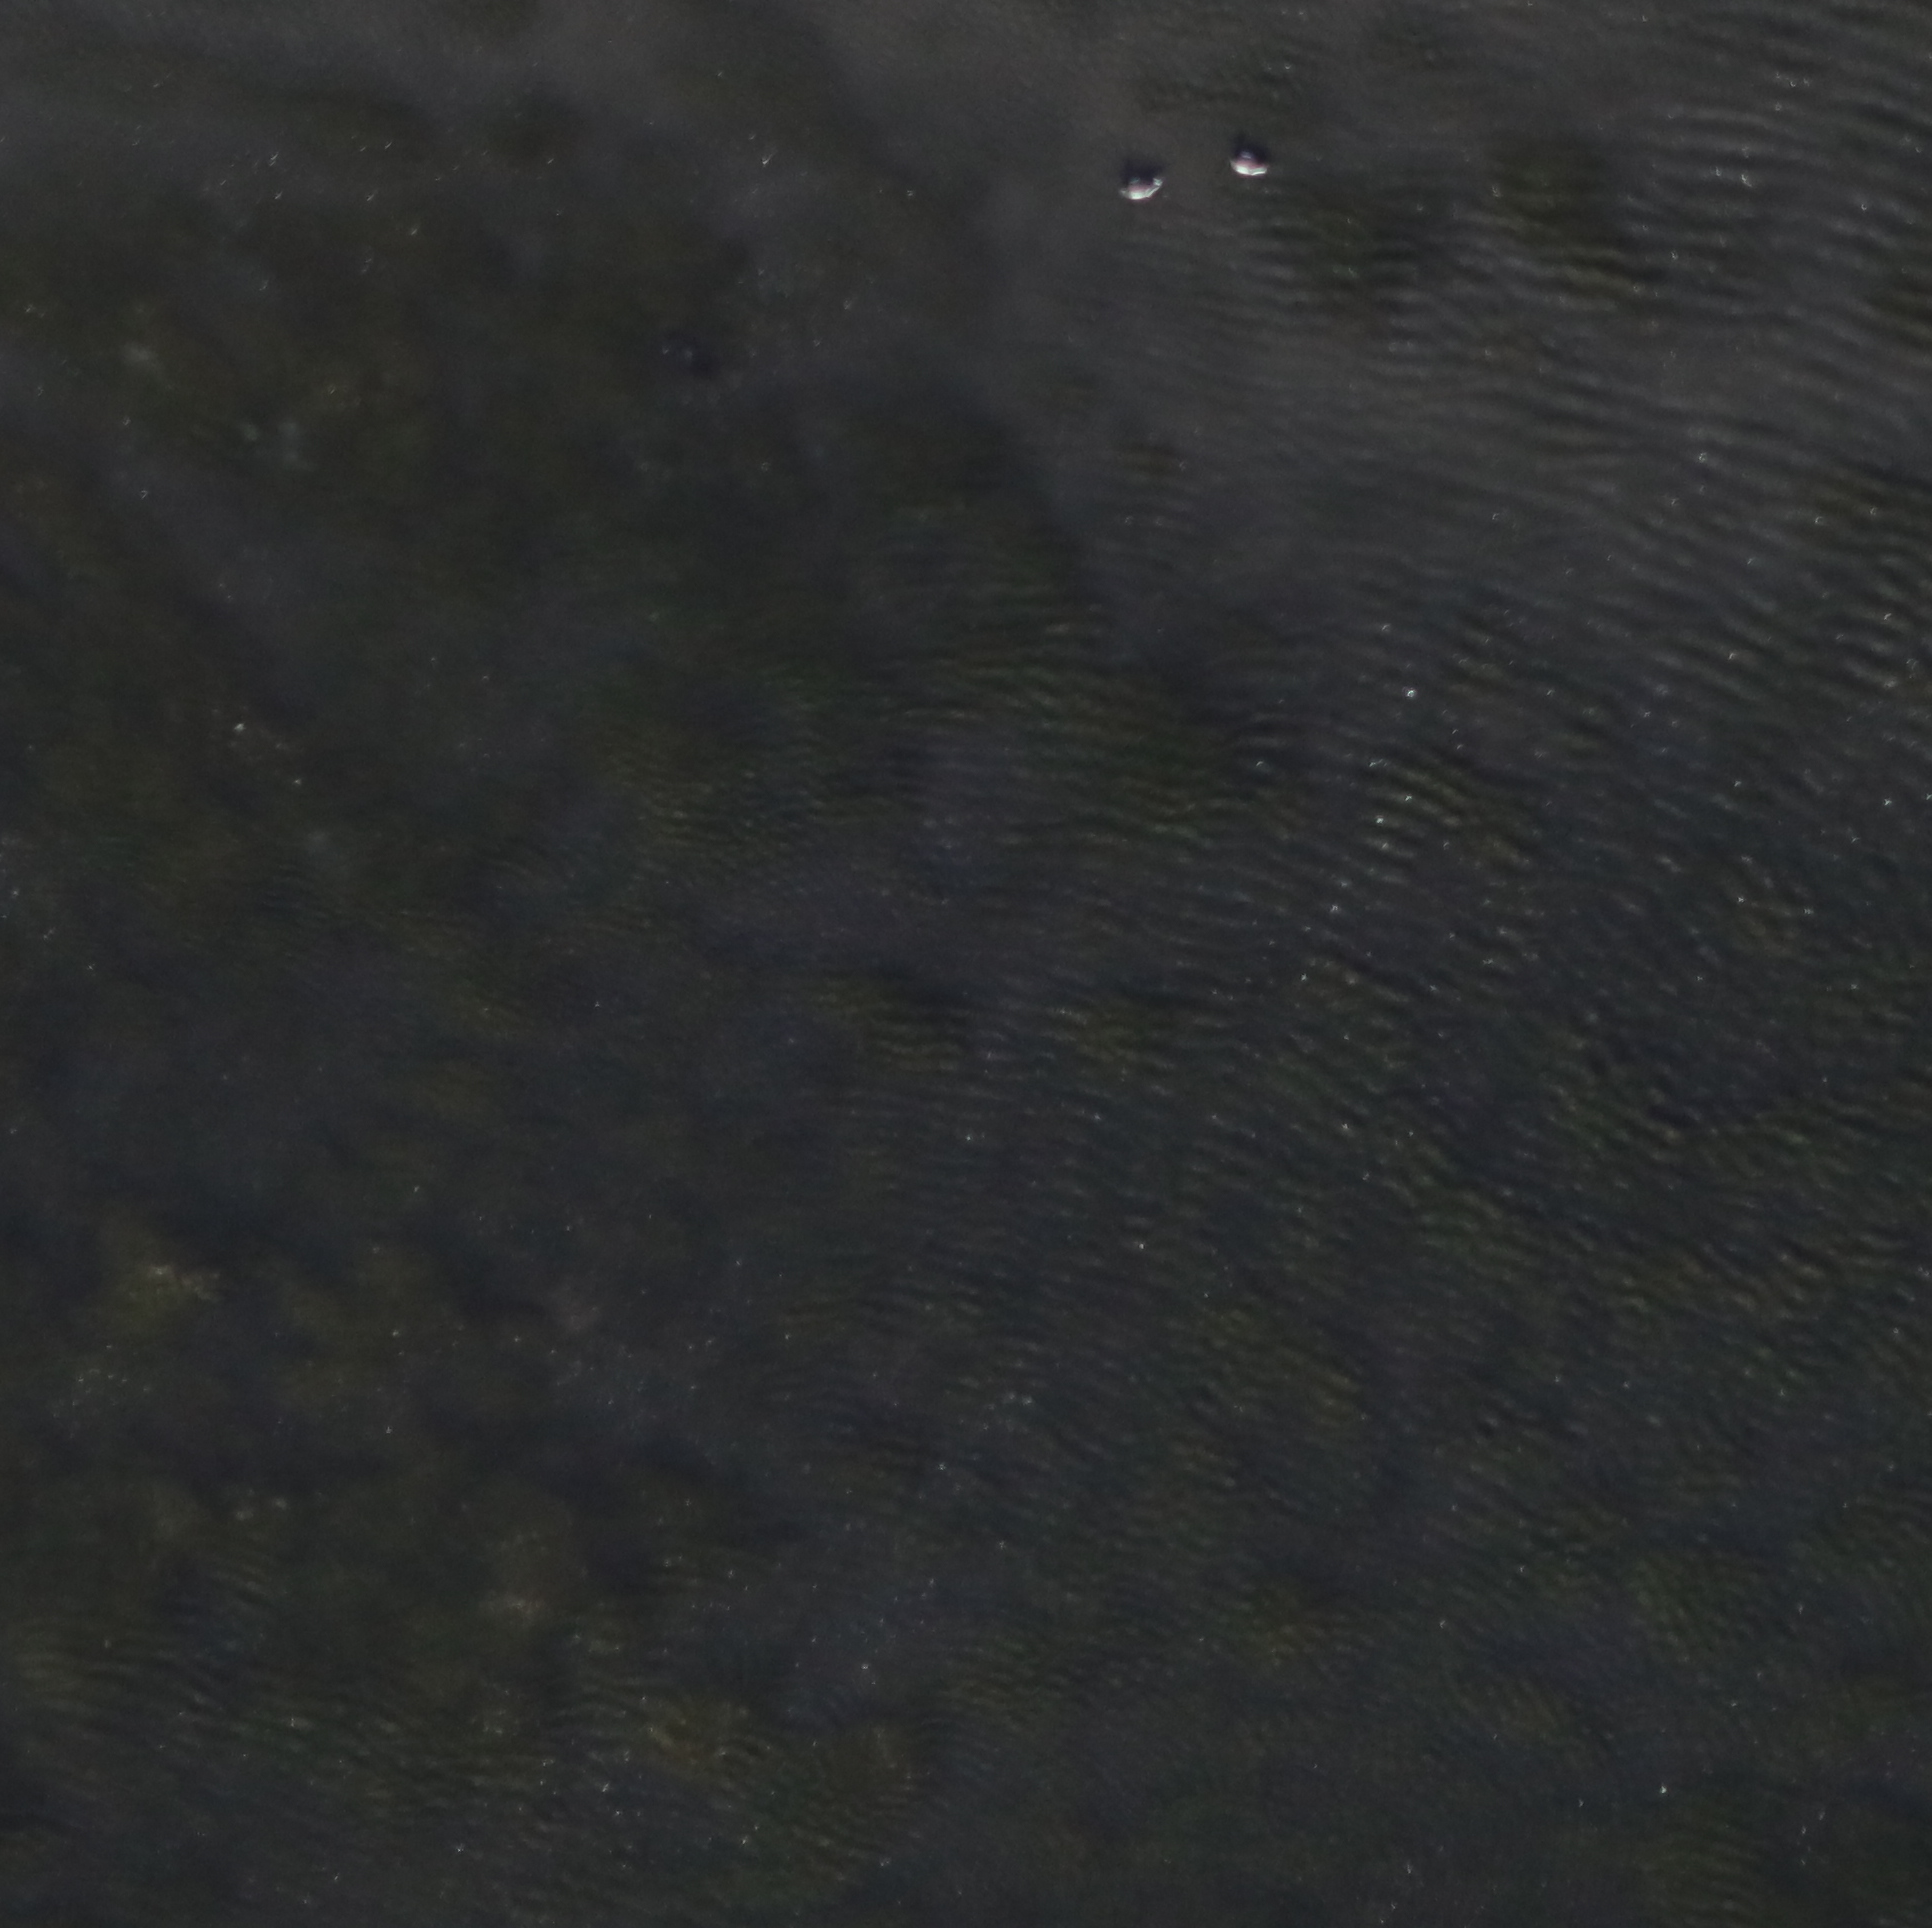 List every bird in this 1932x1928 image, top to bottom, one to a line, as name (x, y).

brant (1248, 163)
brant (1146, 187)